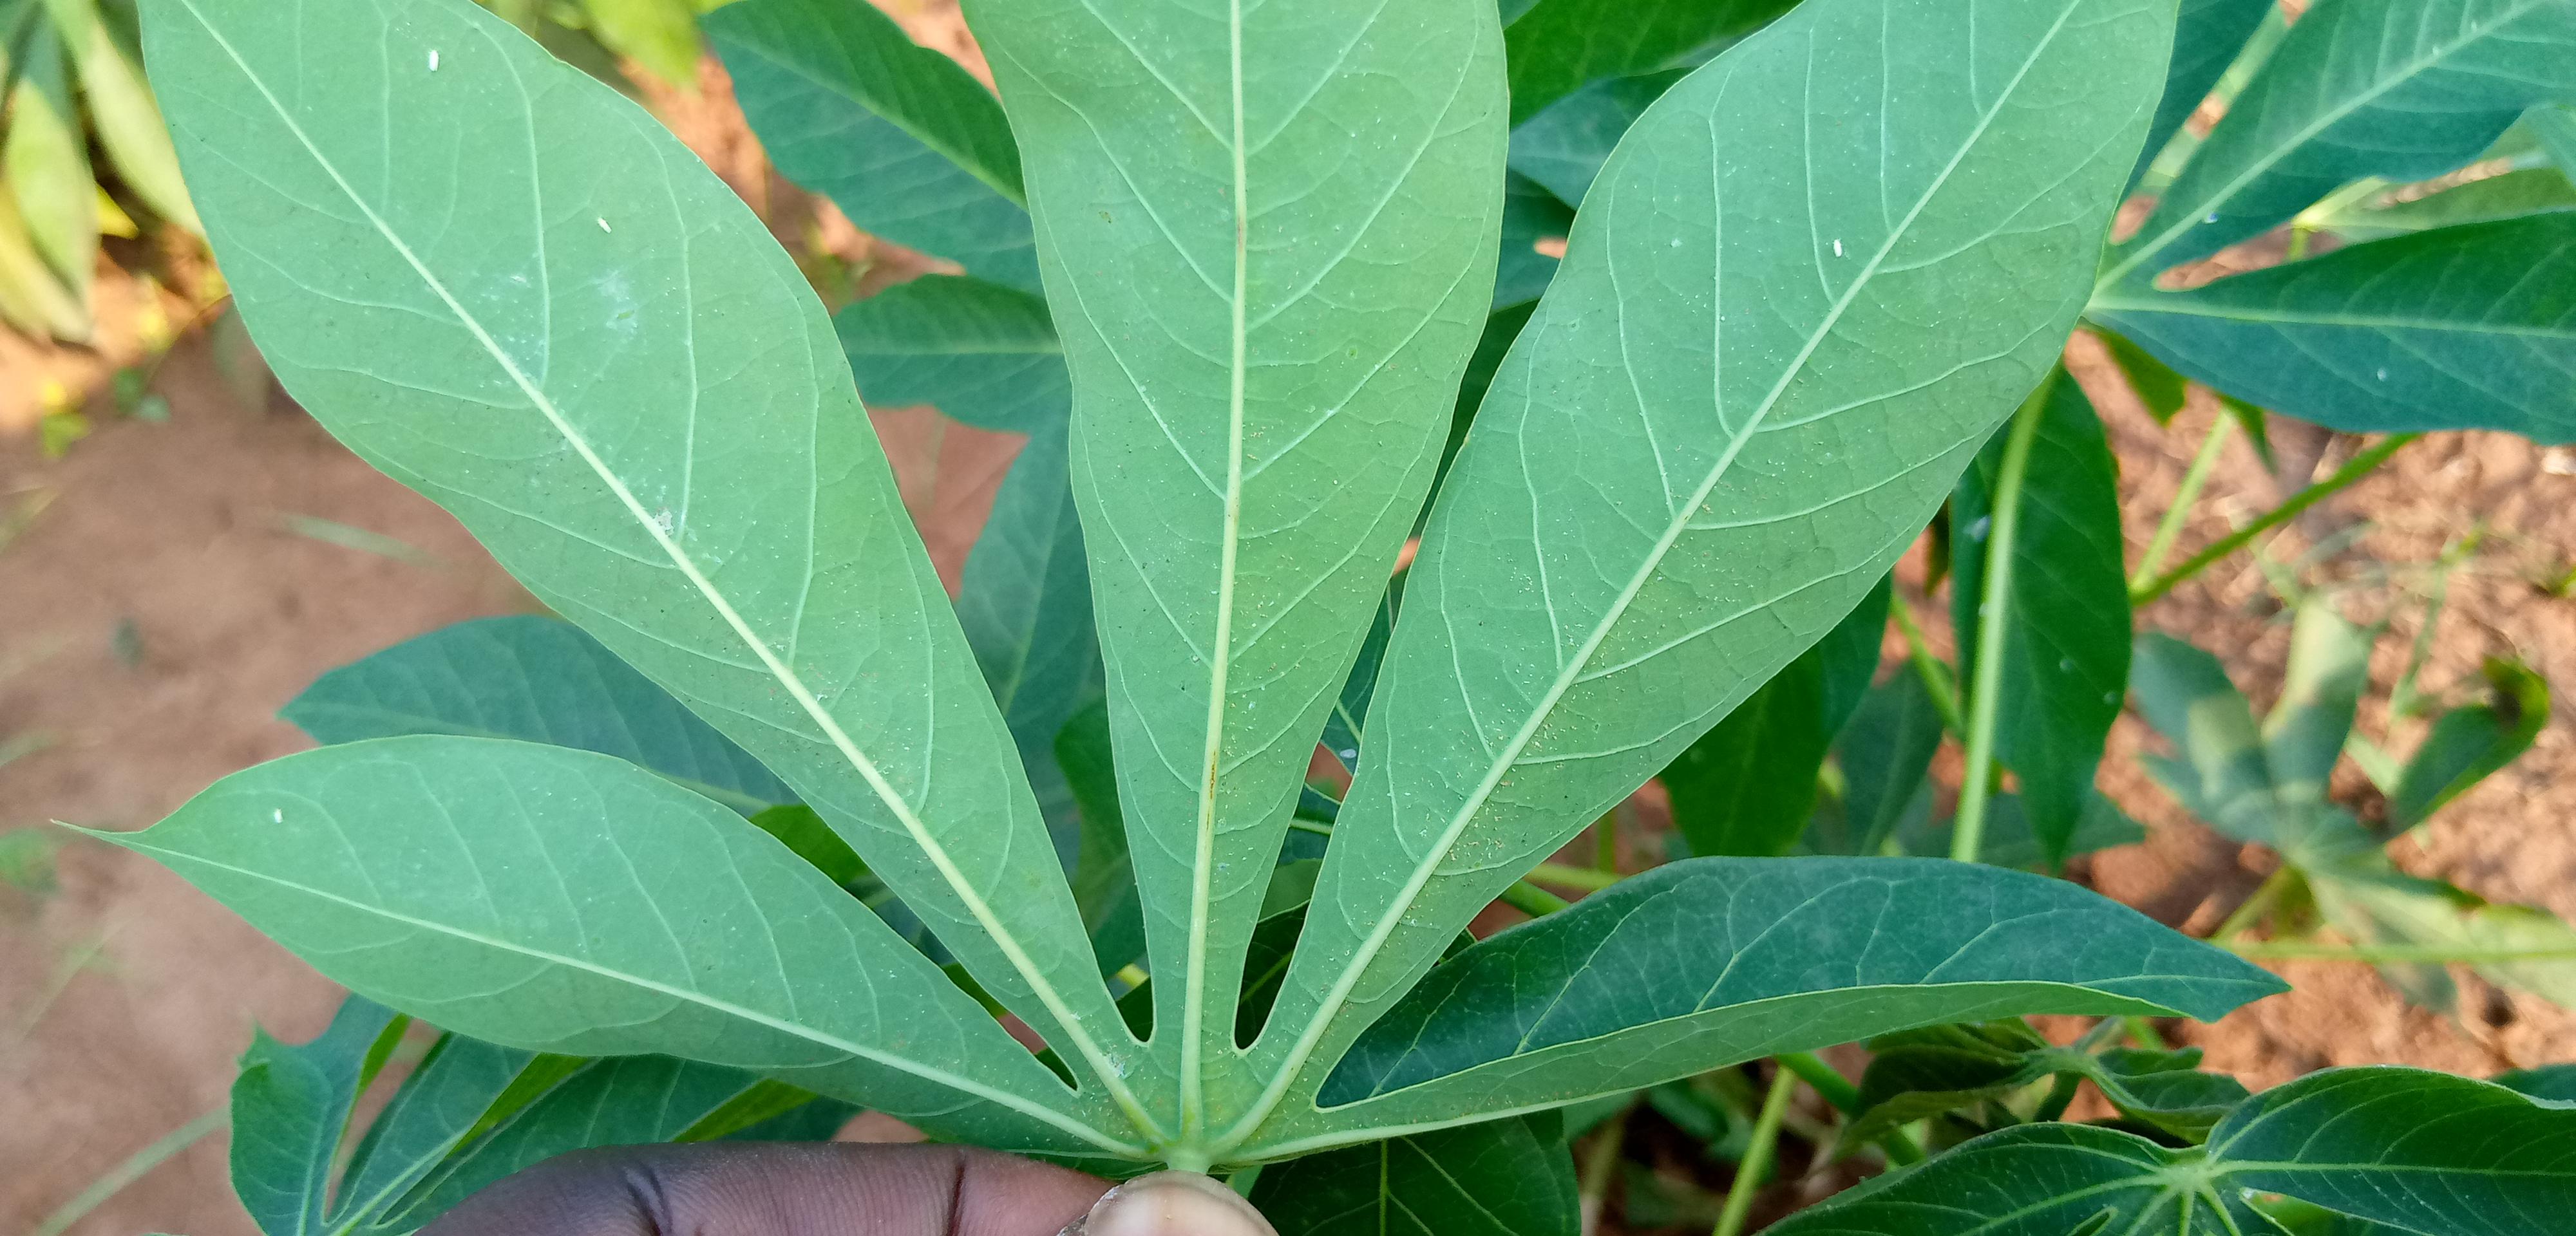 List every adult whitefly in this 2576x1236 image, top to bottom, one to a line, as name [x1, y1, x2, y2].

whitefly [426, 47, 442, 74]
whitefly [596, 214, 613, 234]
whitefly [1830, 234, 1846, 260]
whitefly [270, 806, 285, 826]